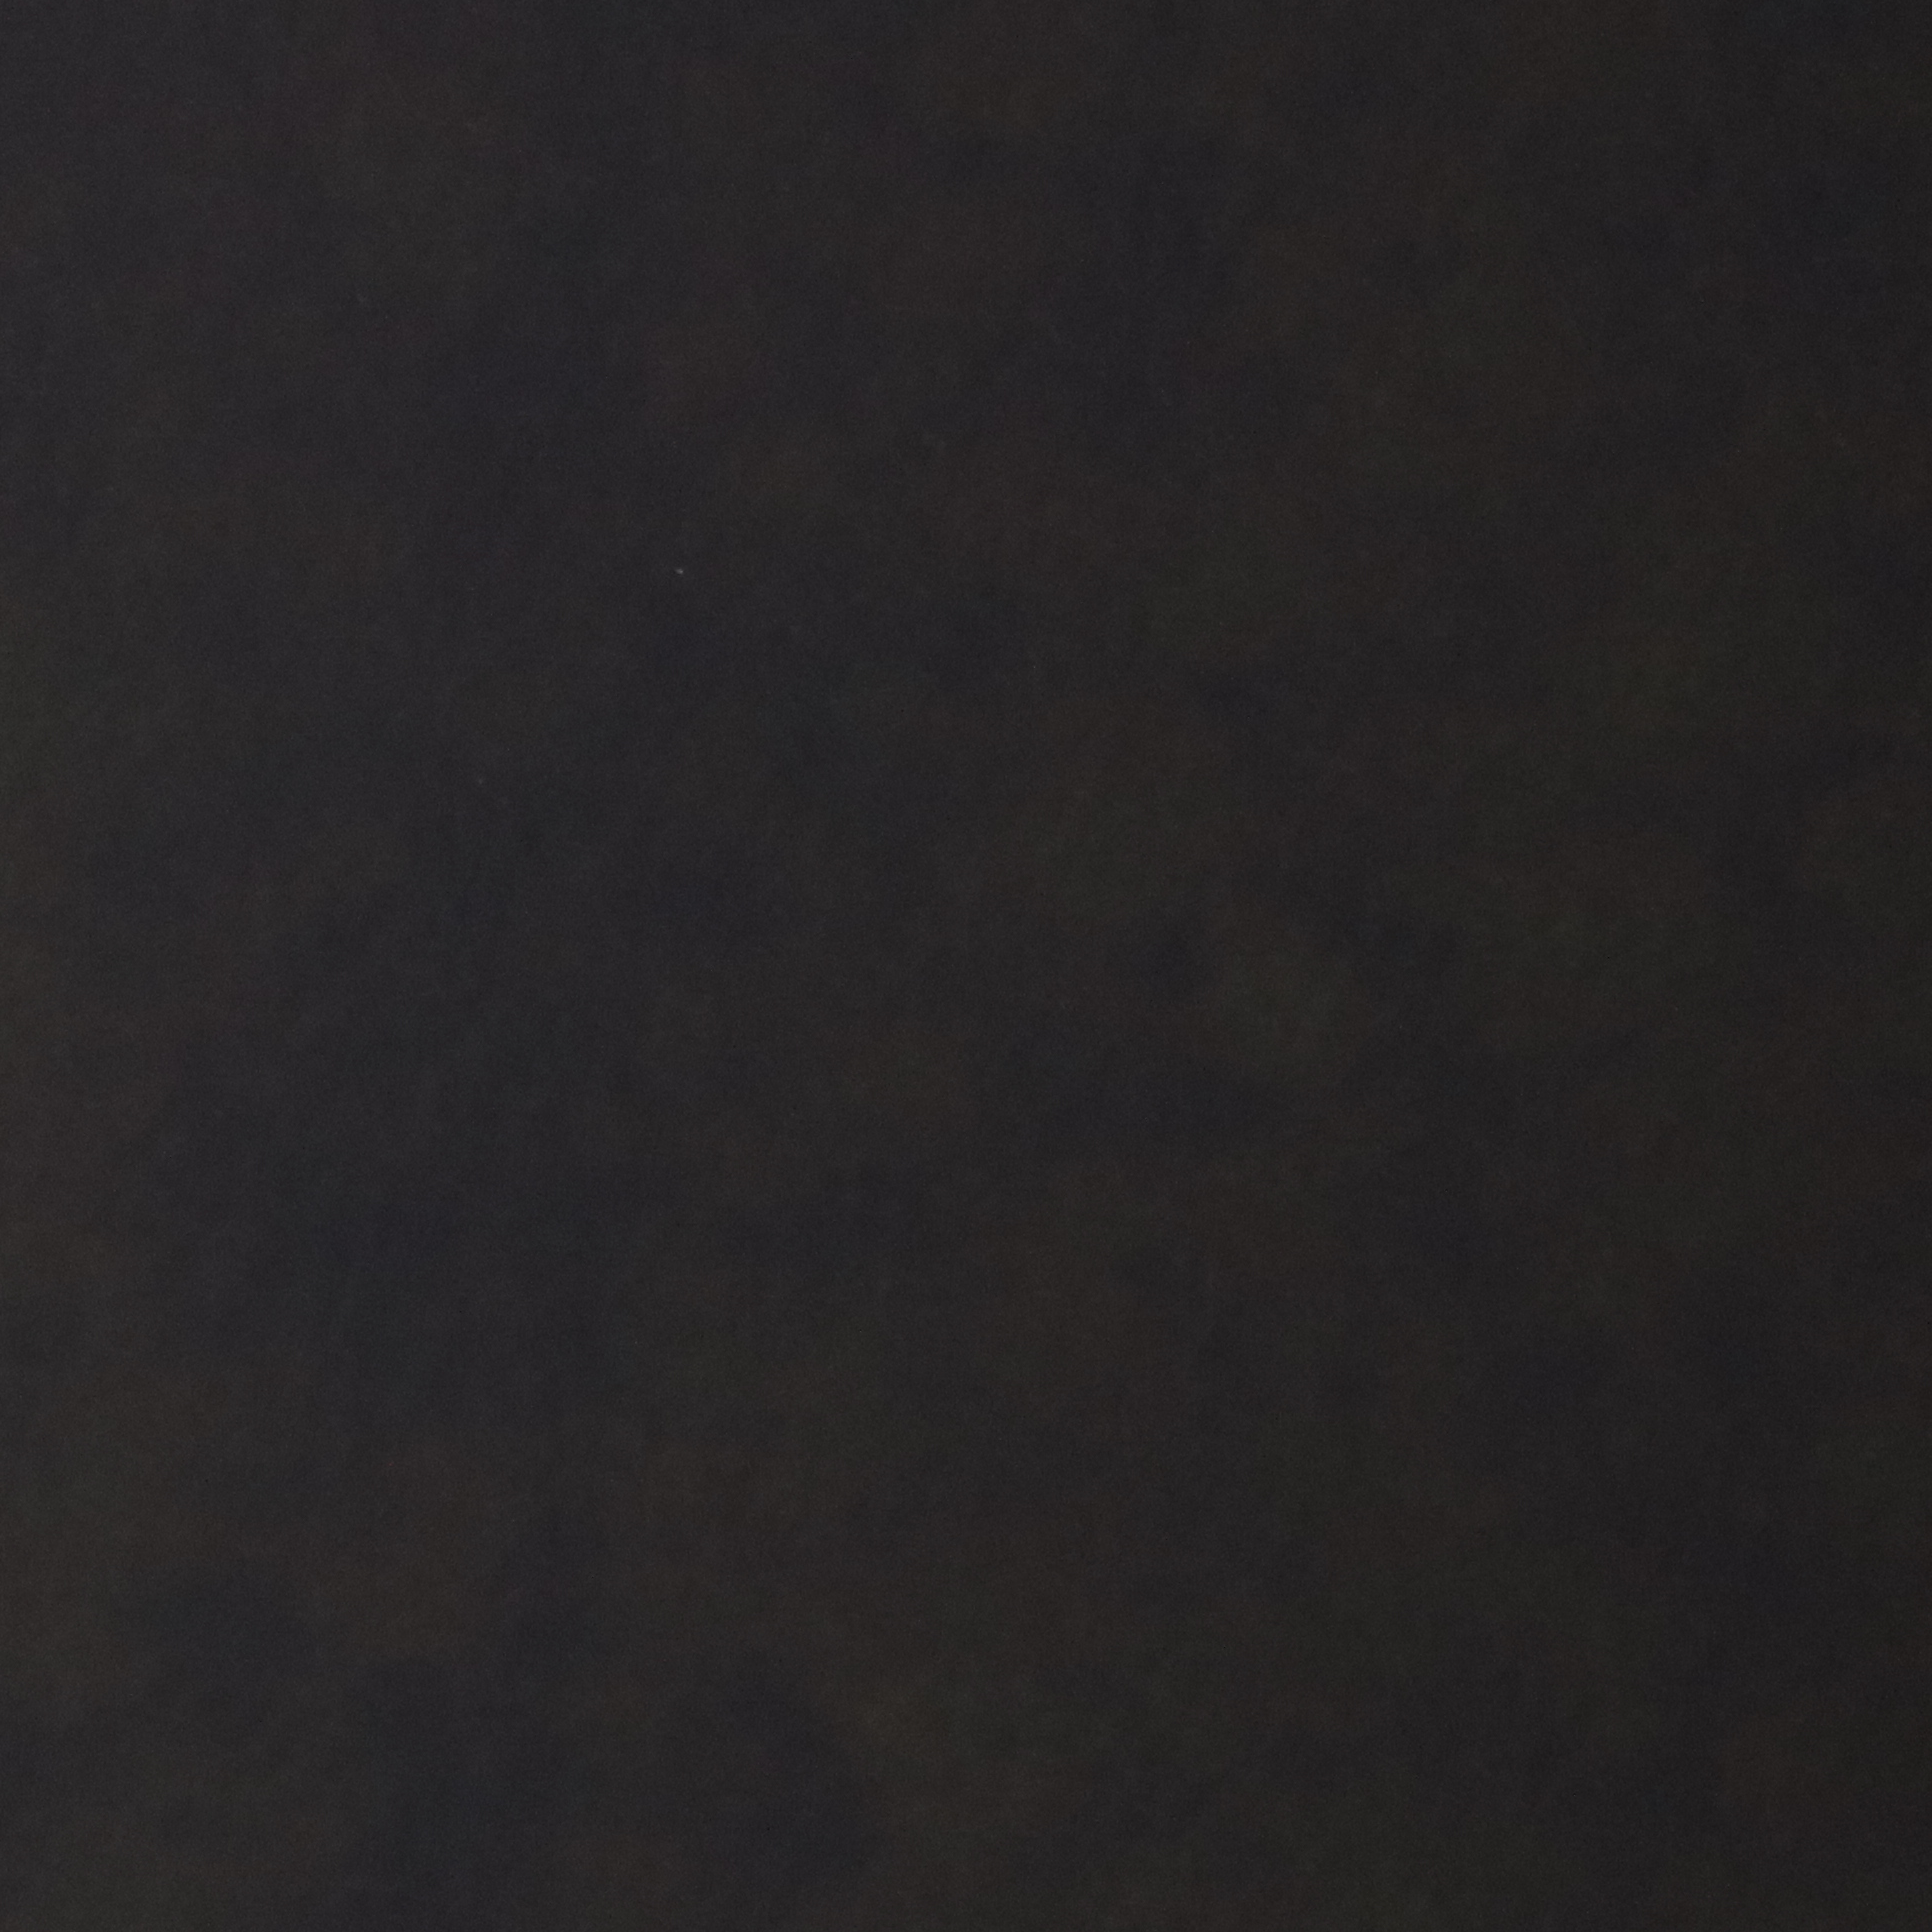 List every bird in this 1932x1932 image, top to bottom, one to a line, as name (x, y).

None